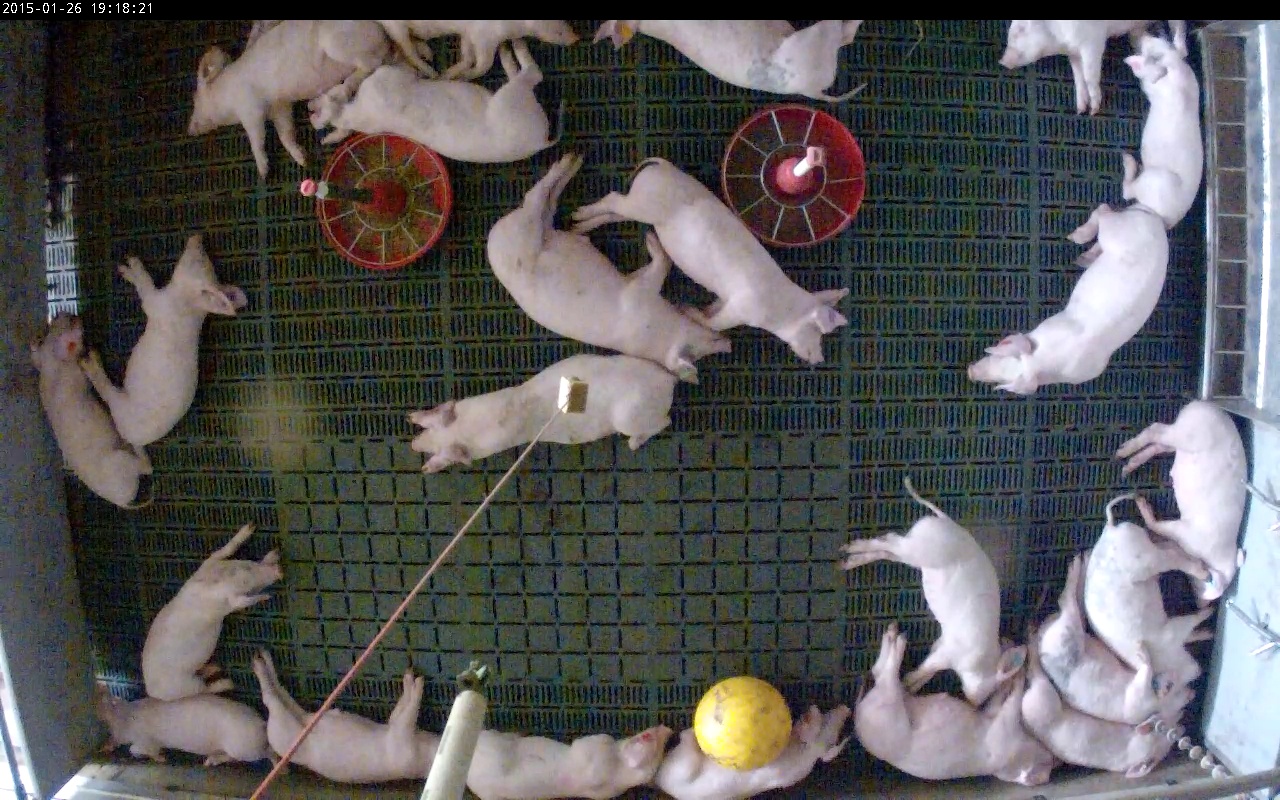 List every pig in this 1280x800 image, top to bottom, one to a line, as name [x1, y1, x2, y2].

pig [188, 19, 387, 183]
pig [372, 20, 579, 85]
pig [594, 21, 870, 107]
pig [998, 21, 1185, 117]
pig [1123, 21, 1202, 226]
pig [308, 39, 565, 165]
pig [574, 155, 852, 369]
pig [487, 156, 730, 388]
pig [969, 205, 1171, 397]
pig [82, 234, 251, 449]
pig [32, 311, 159, 508]
pig [407, 355, 679, 473]
pig [1118, 402, 1250, 607]
pig [841, 475, 1029, 710]
pig [1085, 494, 1220, 699]
pig [141, 521, 288, 701]
pig [1036, 552, 1197, 731]
pig [855, 622, 1059, 785]
pig [1018, 629, 1185, 778]
pig [253, 646, 446, 786]
pig [99, 694, 276, 774]
pig [658, 704, 855, 799]
pig [466, 726, 679, 798]